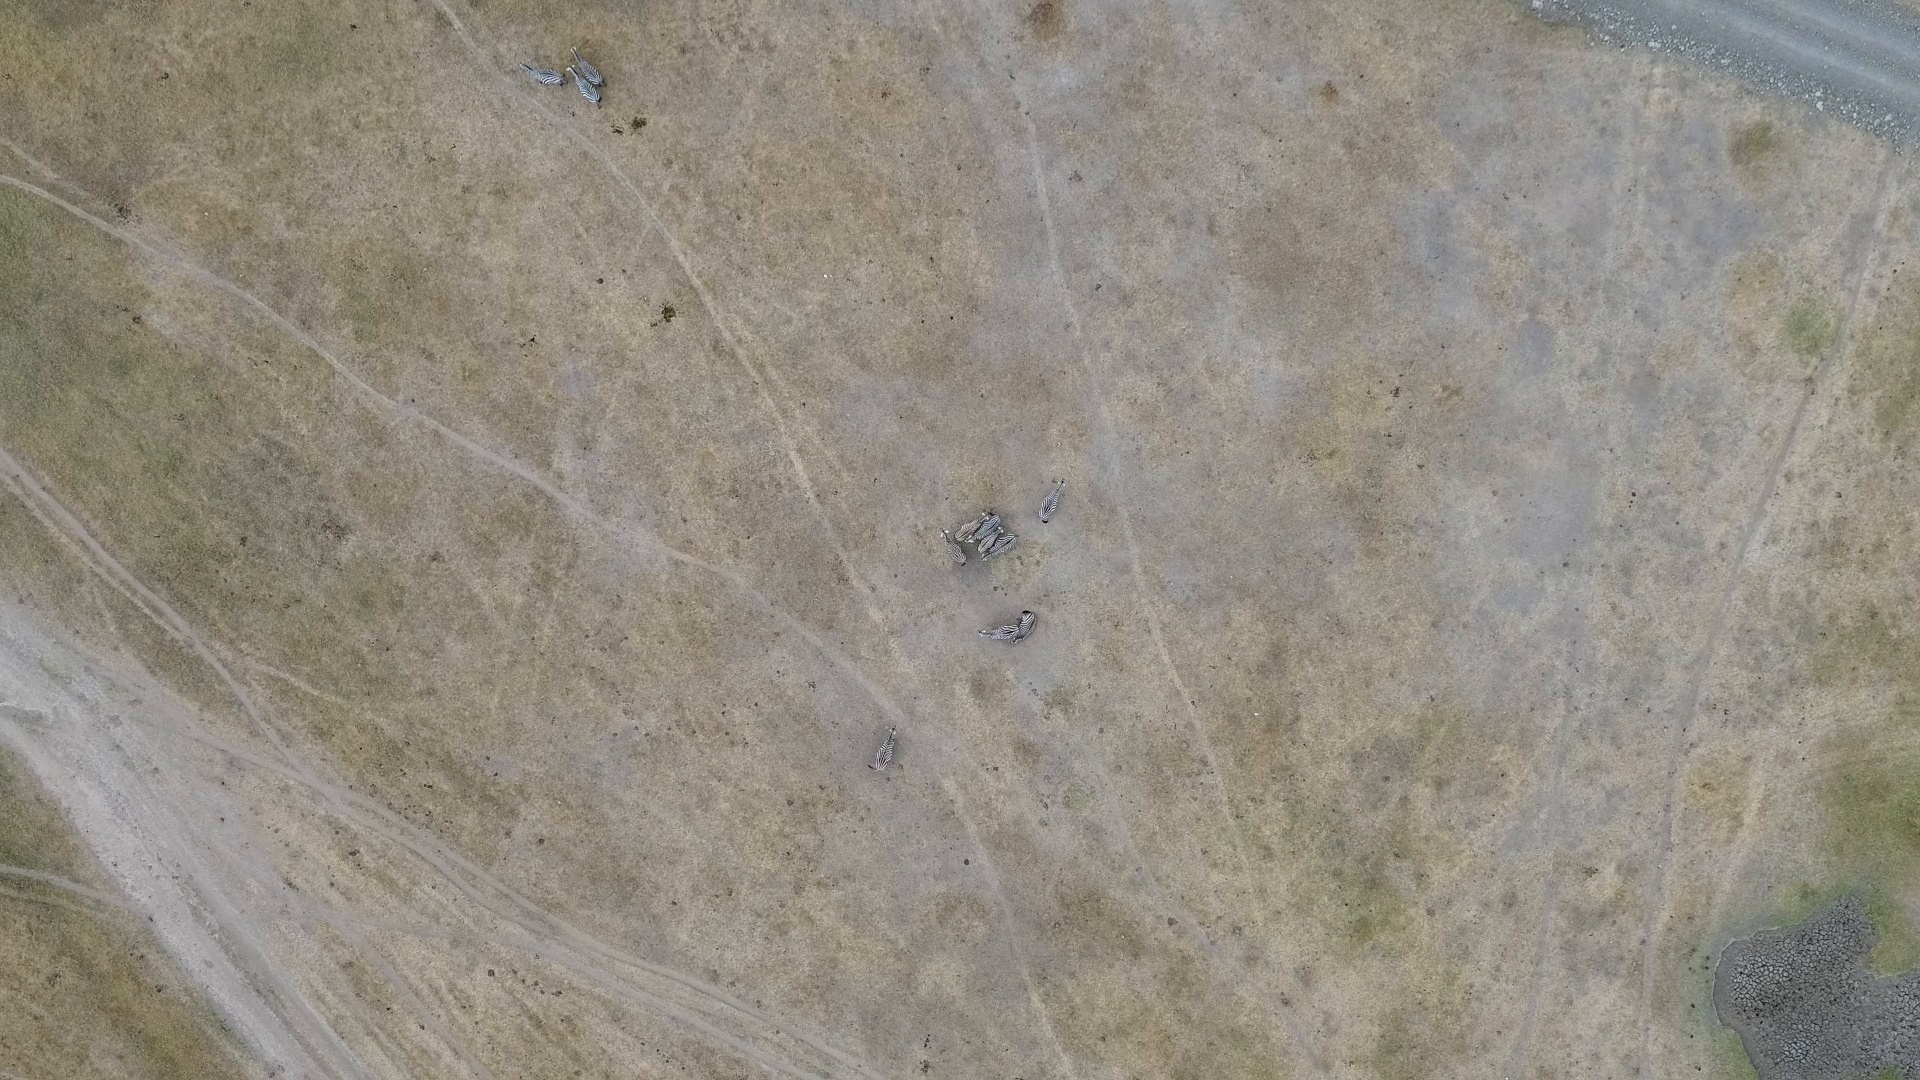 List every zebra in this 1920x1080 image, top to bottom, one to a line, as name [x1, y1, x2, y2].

zebra [572, 46, 604, 83]
zebra [518, 63, 563, 84]
zebra [572, 71, 599, 103]
zebra [1038, 481, 1066, 519]
zebra [954, 513, 989, 540]
zebra [965, 516, 1002, 545]
zebra [976, 527, 1005, 551]
zebra [939, 528, 968, 567]
zebra [984, 532, 1014, 557]
zebra [1009, 612, 1034, 644]
zebra [976, 622, 1018, 640]
zebra [875, 729, 897, 772]